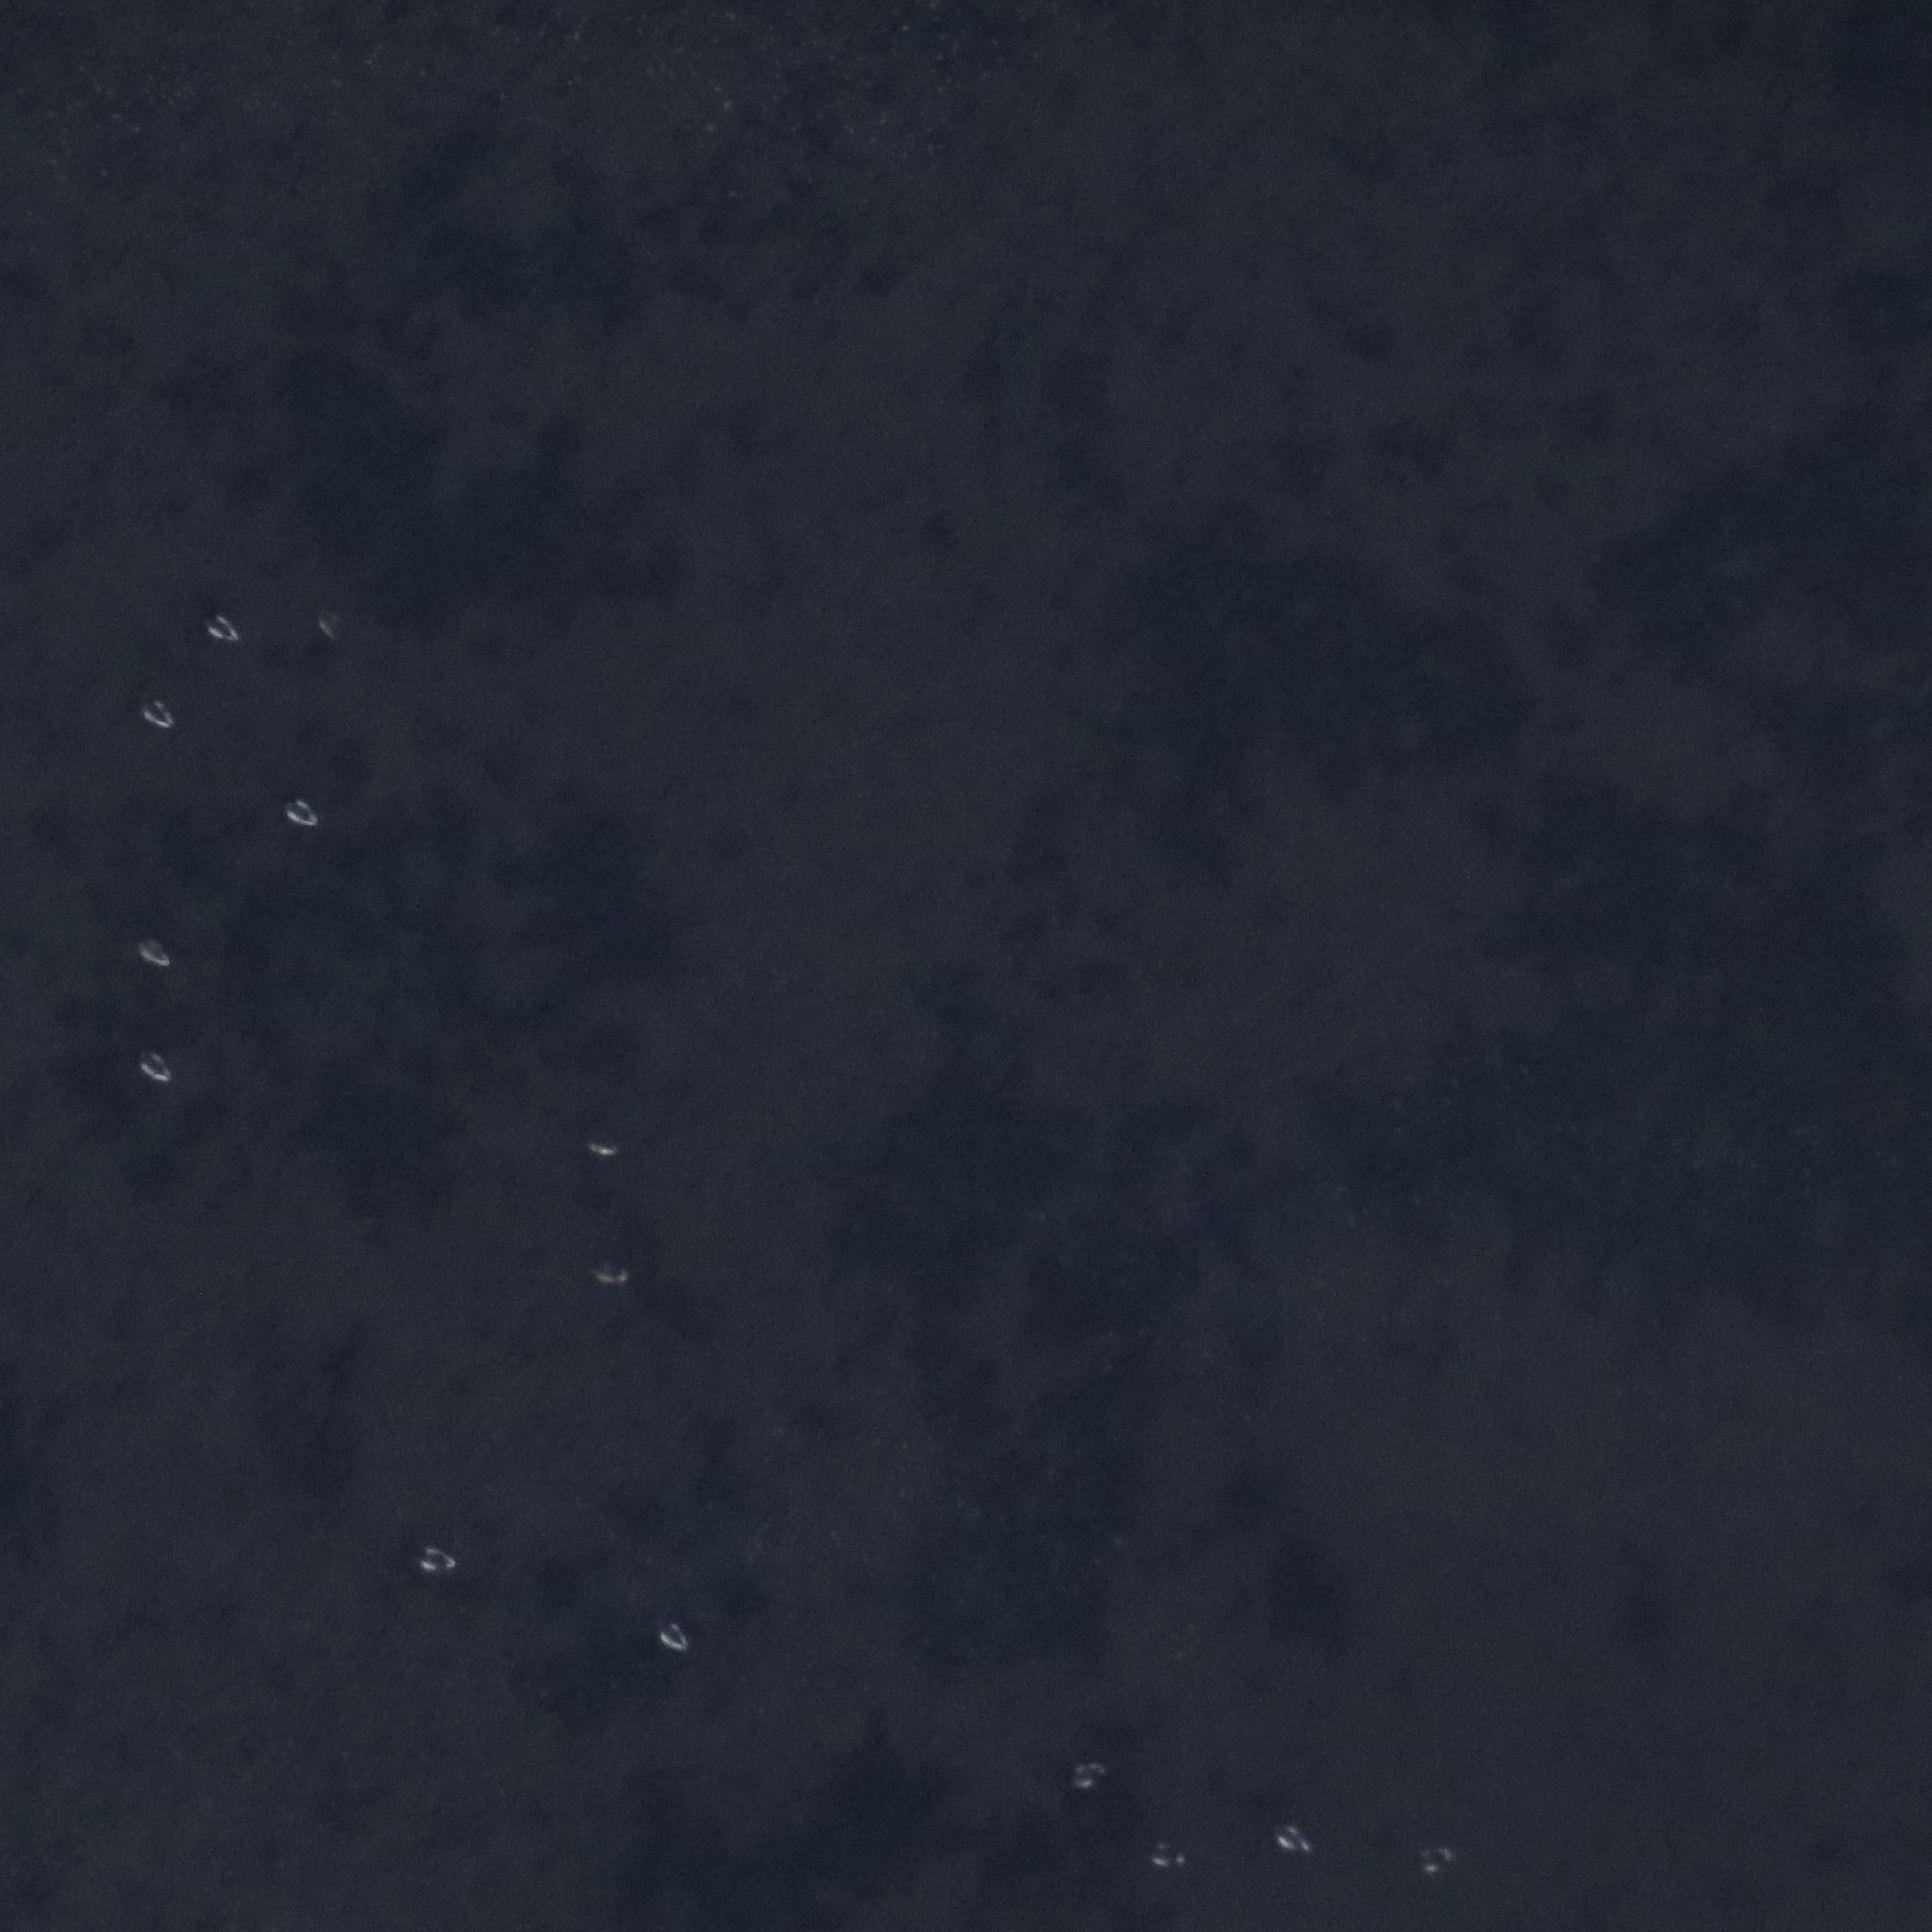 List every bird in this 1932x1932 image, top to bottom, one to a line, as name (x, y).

brant (327, 621)
brant (215, 627)
brant (154, 705)
brant (301, 812)
brant (156, 951)
brant (156, 1063)
brant (596, 1140)
brant (608, 1271)
brant (437, 1562)
brant (675, 1633)
brant (1089, 1773)
brant (1288, 1834)
brant (1166, 1855)
brant (1435, 1857)